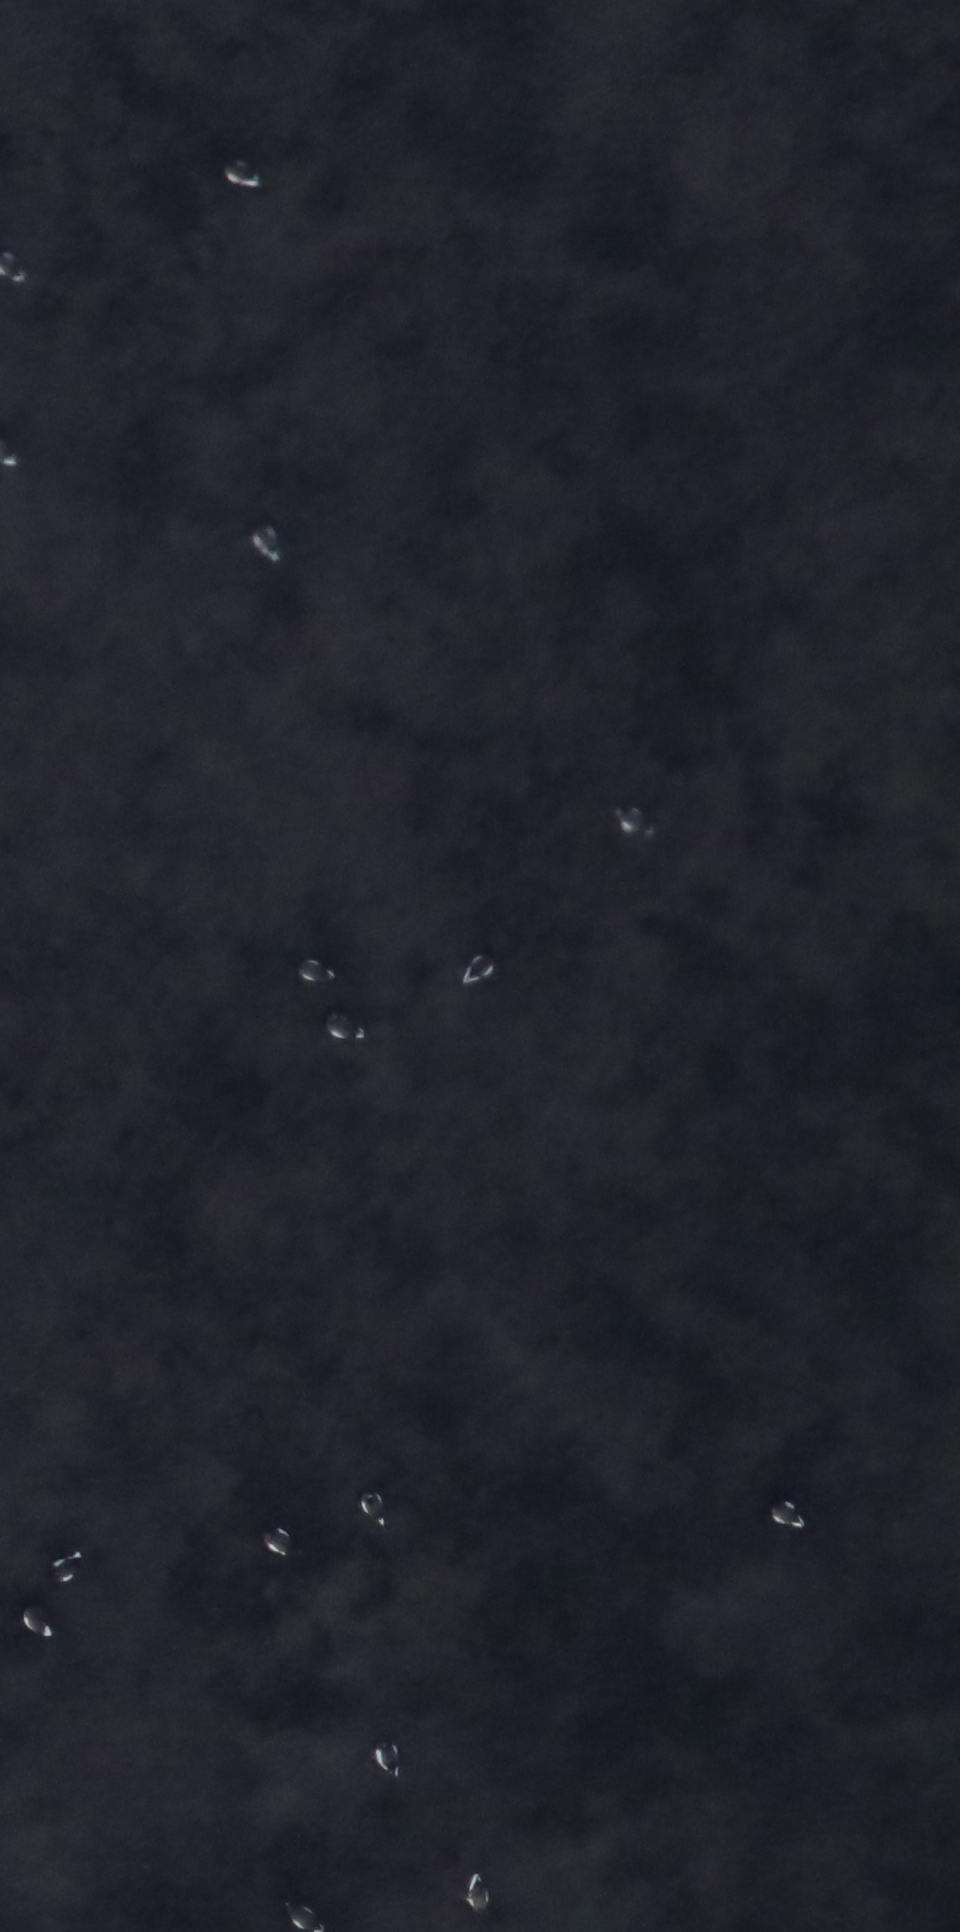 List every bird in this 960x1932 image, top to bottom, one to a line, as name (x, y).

brant (241, 172)
brant (6, 265)
brant (1, 449)
brant (268, 541)
brant (633, 820)
brant (480, 968)
brant (315, 970)
brant (344, 1026)
brant (373, 1504)
brant (785, 1514)
brant (278, 1541)
brant (67, 1569)
brant (38, 1623)
brant (384, 1752)
brant (478, 1896)
brant (306, 1919)